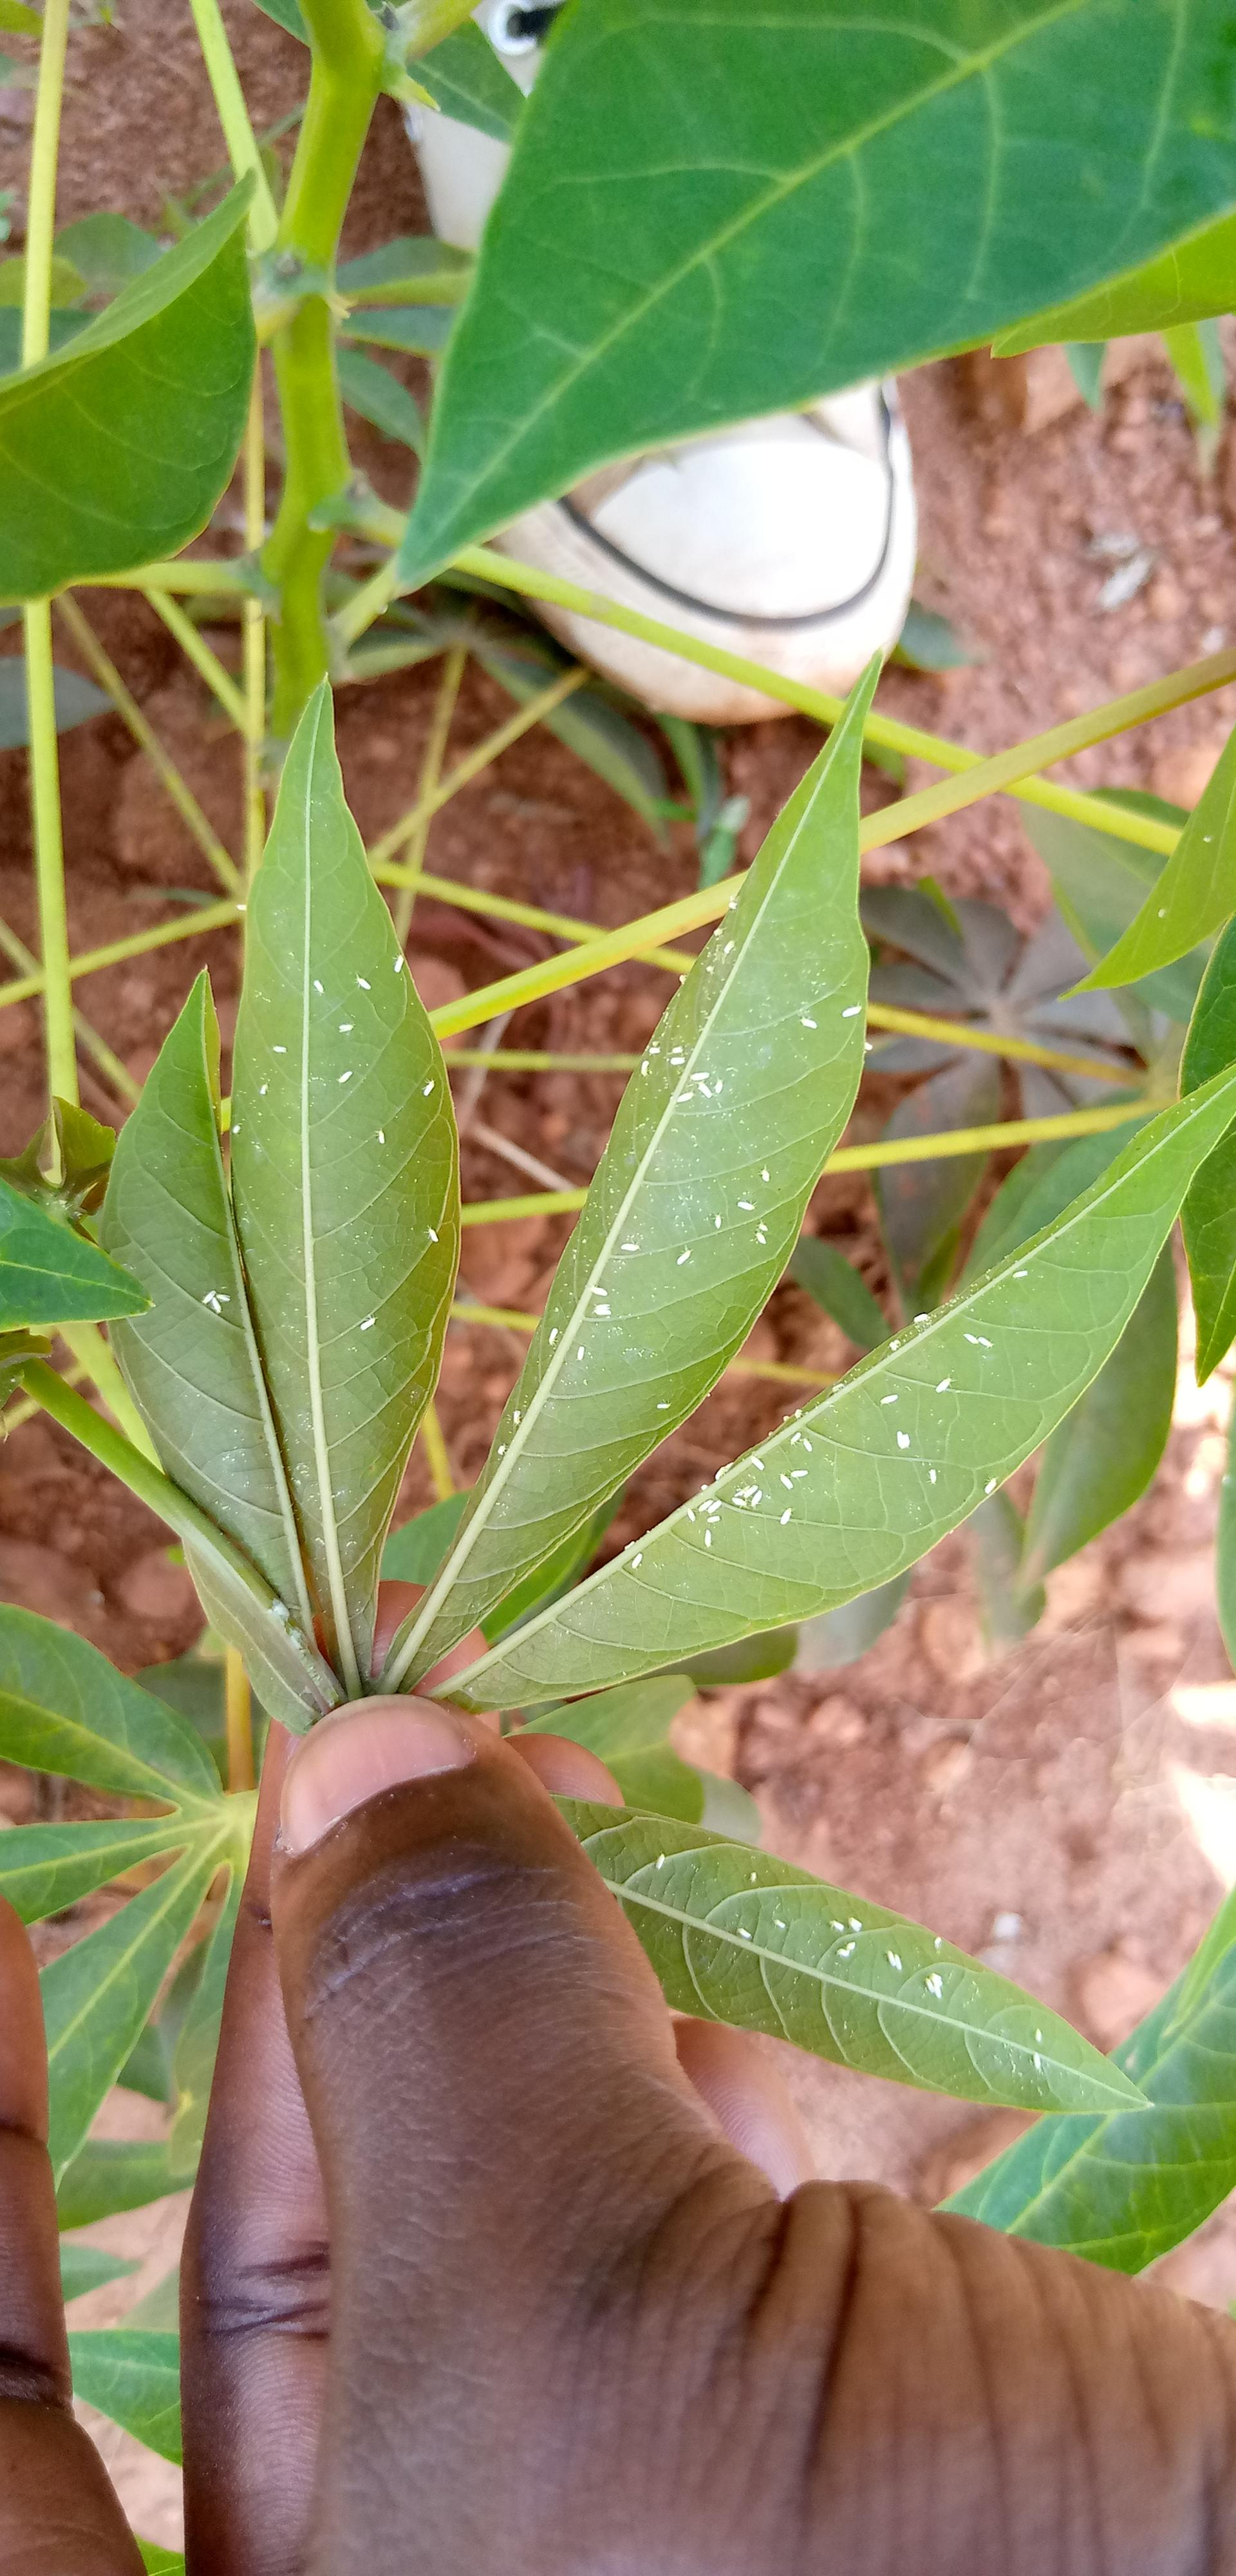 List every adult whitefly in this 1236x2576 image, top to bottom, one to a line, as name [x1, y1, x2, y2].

whitefly [726, 901, 739, 912]
whitefly [234, 902, 249, 914]
whitefly [713, 927, 725, 939]
whitefly [722, 938, 737, 956]
whitefly [389, 952, 406, 974]
whitefly [704, 964, 717, 977]
whitefly [353, 972, 373, 994]
whitefly [678, 973, 689, 986]
whitefly [310, 976, 328, 996]
whitefly [840, 1003, 863, 1019]
whitefly [798, 1015, 820, 1030]
whitefly [335, 1021, 357, 1035]
whitefly [862, 1039, 874, 1052]
whitefly [270, 1044, 290, 1054]
whitefly [671, 1045, 684, 1055]
whitefly [648, 1046, 662, 1056]
whitefly [669, 1056, 687, 1066]
whitefly [640, 1059, 650, 1078]
whitefly [337, 1069, 354, 1085]
whitefly [689, 1070, 711, 1081]
whitefly [421, 1077, 438, 1097]
whitefly [715, 1078, 724, 1095]
whitefly [697, 1081, 714, 1100]
whitefly [259, 1083, 270, 1097]
whitefly [675, 1090, 696, 1103]
whitefly [232, 1122, 243, 1136]
whitefly [375, 1128, 389, 1145]
whitefly [758, 1166, 772, 1184]
whitefly [735, 1199, 758, 1212]
whitefly [711, 1212, 724, 1231]
whitefly [757, 1222, 771, 1233]
whitefly [424, 1226, 440, 1244]
whitefly [753, 1230, 768, 1246]
whitefly [619, 1240, 644, 1254]
whitefly [674, 1247, 693, 1267]
whitefly [1010, 1269, 1029, 1280]
whitefly [588, 1283, 609, 1298]
whitefly [199, 1288, 217, 1305]
whitefly [212, 1291, 231, 1303]
whitefly [209, 1296, 223, 1314]
whitefly [592, 1302, 612, 1311]
whitefly [591, 1309, 613, 1317]
whitefly [912, 1312, 930, 1323]
whitefly [360, 1315, 377, 1332]
whitefly [547, 1327, 560, 1347]
whitefly [962, 1331, 979, 1347]
whitefly [977, 1335, 993, 1349]
whitefly [887, 1340, 899, 1352]
whitefly [575, 1345, 588, 1363]
whitefly [934, 1376, 955, 1395]
whitefly [830, 1383, 845, 1394]
whitefly [880, 1394, 899, 1405]
whitefly [655, 1401, 673, 1410]
whitefly [794, 1407, 803, 1420]
whitefly [511, 1408, 523, 1426]
whitefly [782, 1414, 791, 1423]
whitefly [896, 1429, 903, 1449]
whitefly [789, 1432, 803, 1446]
whitefly [902, 1433, 911, 1450]
whitefly [802, 1437, 814, 1453]
whitefly [496, 1443, 507, 1457]
whitefly [749, 1454, 765, 1471]
whitefly [715, 1466, 727, 1481]
whitefly [927, 1466, 938, 1484]
whitefly [789, 1468, 810, 1478]
whitefly [779, 1472, 794, 1490]
whitefly [981, 1475, 999, 1495]
whitefly [698, 1483, 709, 1492]
whitefly [744, 1484, 759, 1499]
whitefly [751, 1488, 762, 1508]
whitefly [731, 1496, 746, 1508]
whitefly [698, 1499, 714, 1513]
whitefly [707, 1499, 722, 1515]
whitefly [779, 1506, 794, 1526]
whitefly [686, 1507, 696, 1523]
whitefly [706, 1514, 723, 1525]
whitefly [702, 1528, 713, 1549]
whitefly [624, 1540, 635, 1551]
whitefly [631, 1552, 646, 1570]
whitefly [655, 1851, 666, 1871]
whitefly [748, 1869, 758, 1884]
whitefly [847, 1915, 863, 1933]
whitefly [771, 1917, 787, 1931]
whitefly [827, 1918, 845, 1932]
whitefly [735, 1926, 753, 1940]
whitefly [932, 1935, 943, 1951]
whitefly [845, 1939, 857, 1951]
whitefly [834, 1947, 850, 1958]
whitefly [886, 1947, 896, 1968]
whitefly [894, 1953, 904, 1973]
whitefly [929, 1973, 942, 1980]
whitefly [924, 1977, 935, 1994]
whitefly [932, 1980, 945, 1999]
whitefly [1033, 2027, 1043, 2043]
whitefly [1031, 2050, 1042, 2070]